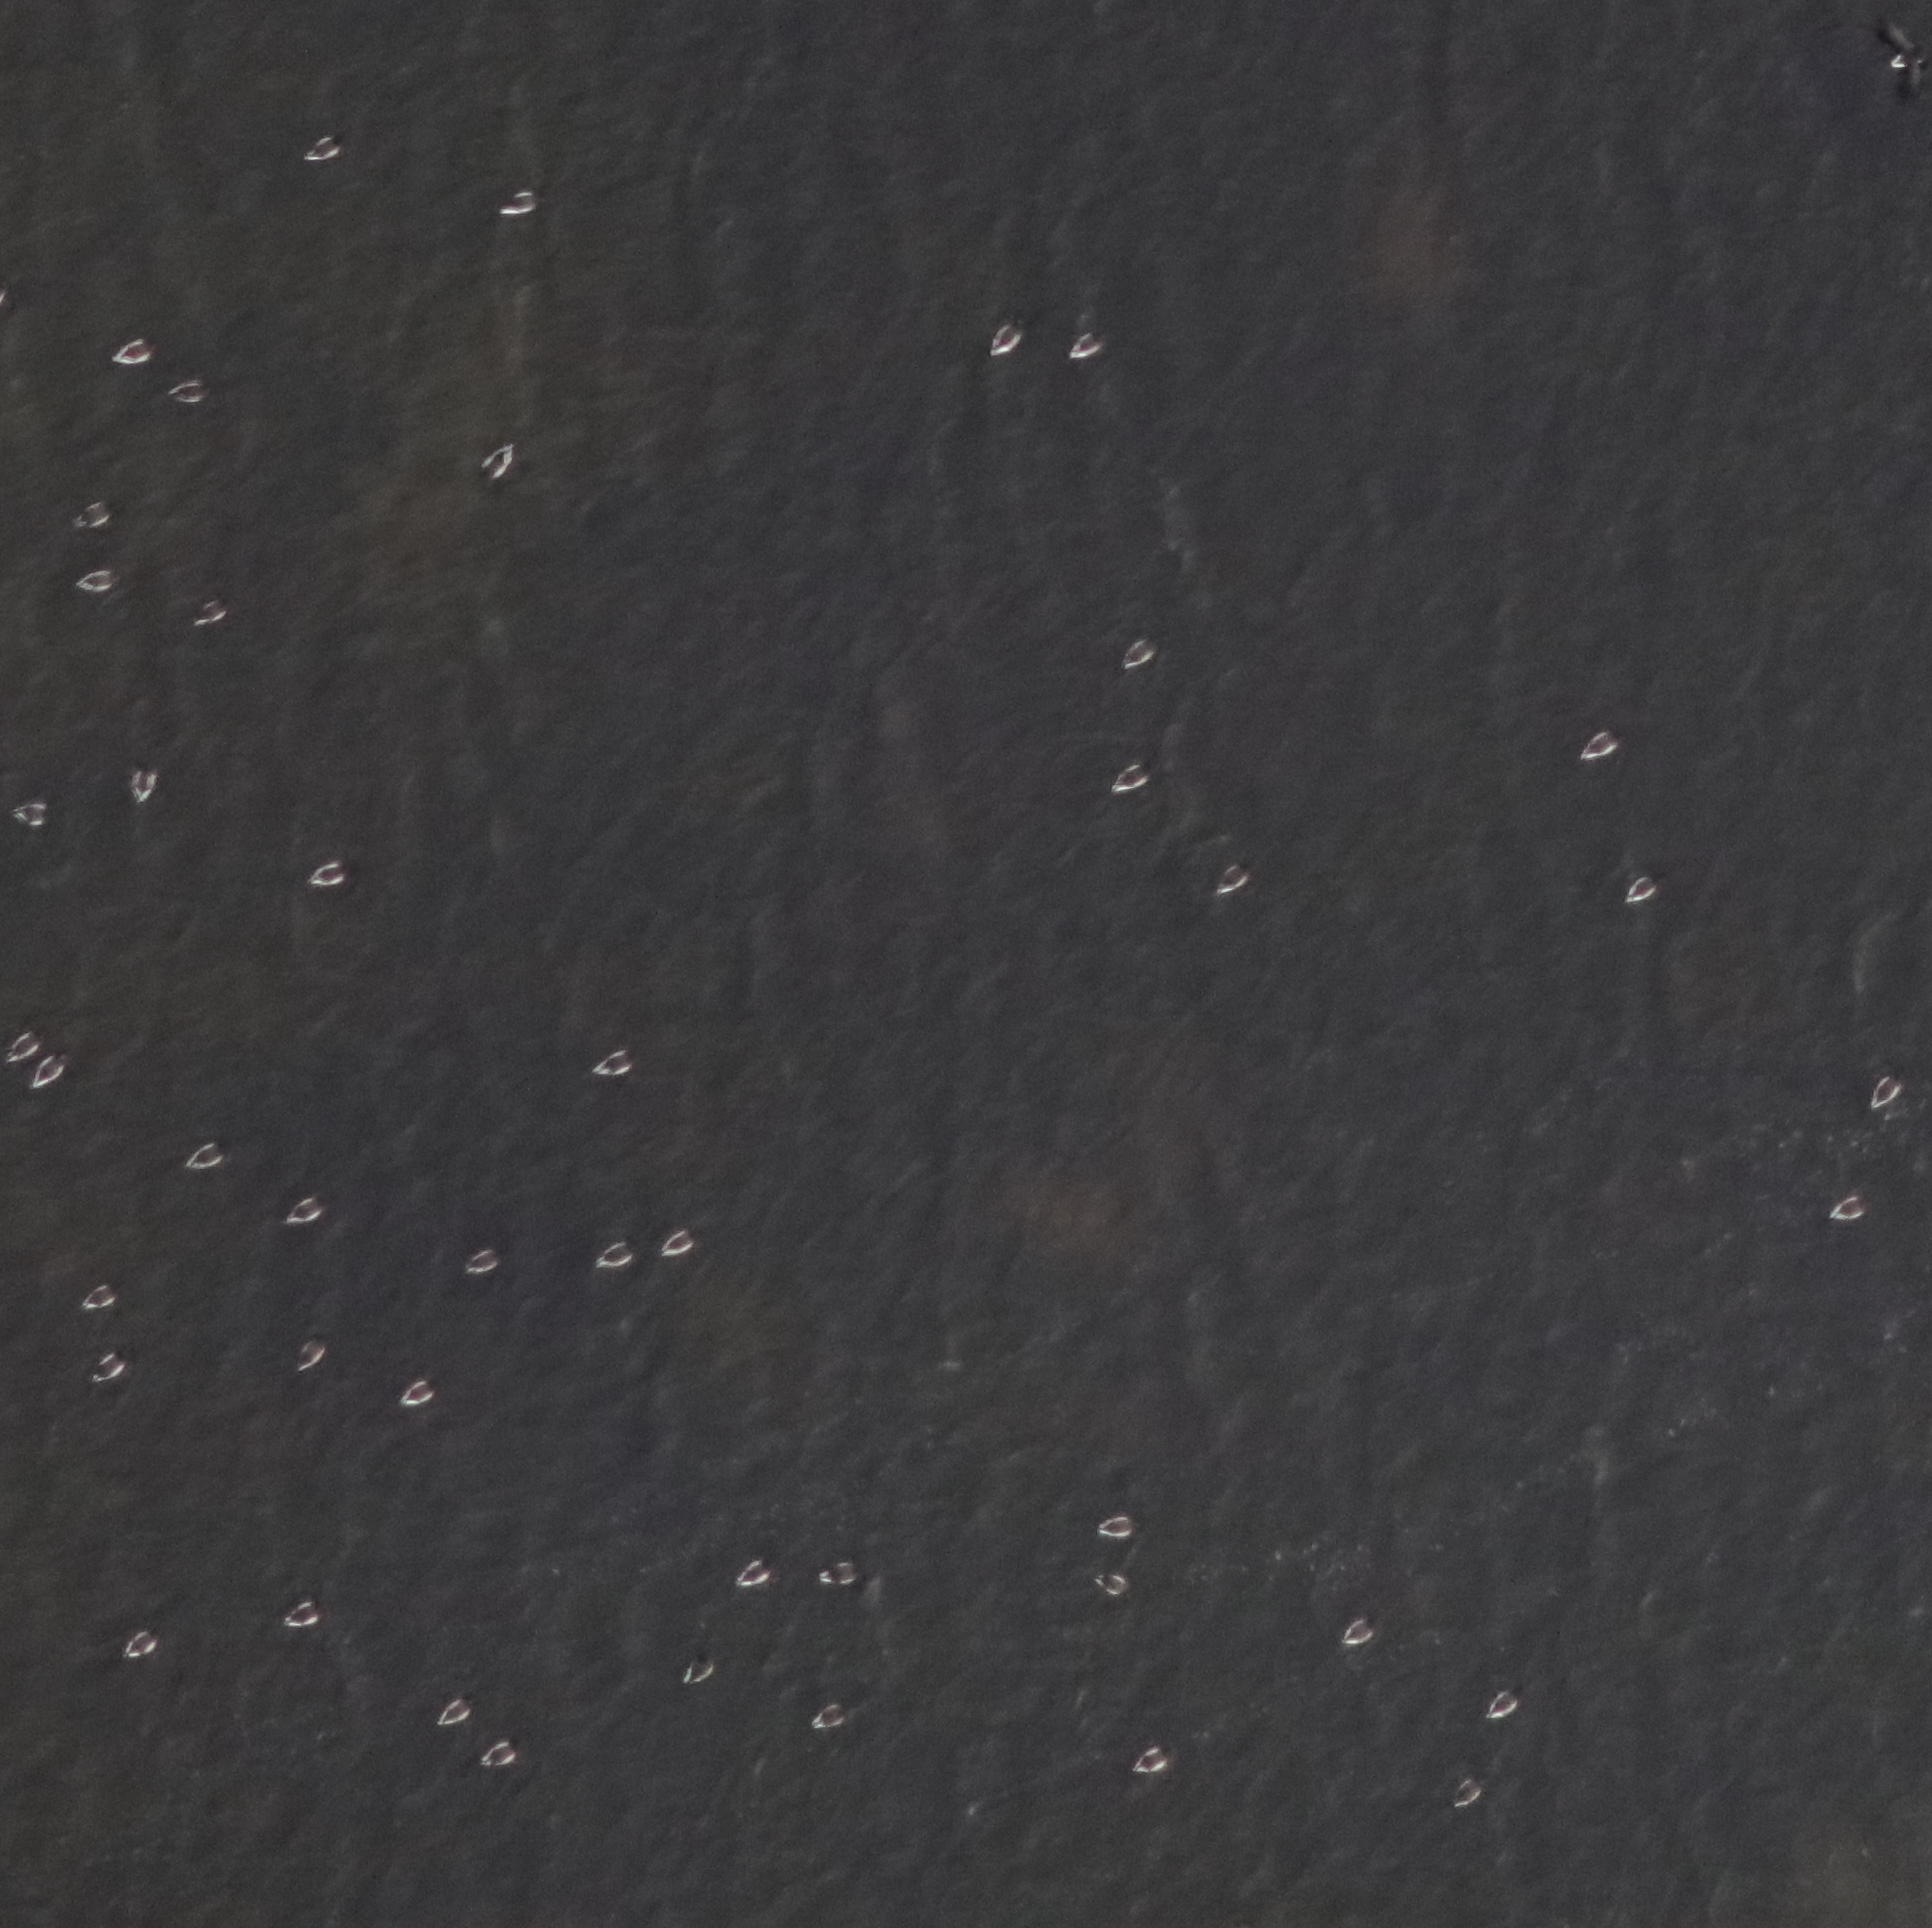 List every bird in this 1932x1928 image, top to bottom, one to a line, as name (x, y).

brant (1907, 59)
brant (324, 147)
brant (520, 202)
brant (1008, 336)
brant (1086, 343)
brant (134, 351)
brant (189, 391)
brant (497, 463)
brant (96, 514)
brant (101, 580)
brant (211, 611)
brant (1138, 652)
brant (1600, 745)
brant (1132, 776)
brant (144, 783)
brant (32, 814)
brant (329, 874)
brant (1232, 875)
brant (1643, 887)
brant (26, 1047)
brant (616, 1062)
brant (50, 1073)
brant (1886, 1089)
brant (208, 1156)
brant (1849, 1207)
brant (306, 1211)
brant (680, 1242)
brant (617, 1254)
brant (483, 1261)
brant (103, 1297)
brant (311, 1355)
brant (109, 1368)
brant (419, 1393)
brant (1116, 1528)
brant (755, 1573)
brant (843, 1574)
brant (1113, 1585)
brant (305, 1614)
brant (1360, 1631)
brant (143, 1643)
brant (699, 1666)
brant (1504, 1702)
brant (456, 1711)
brant (834, 1716)
brant (500, 1752)
brant (1153, 1761)
brant (1469, 1793)